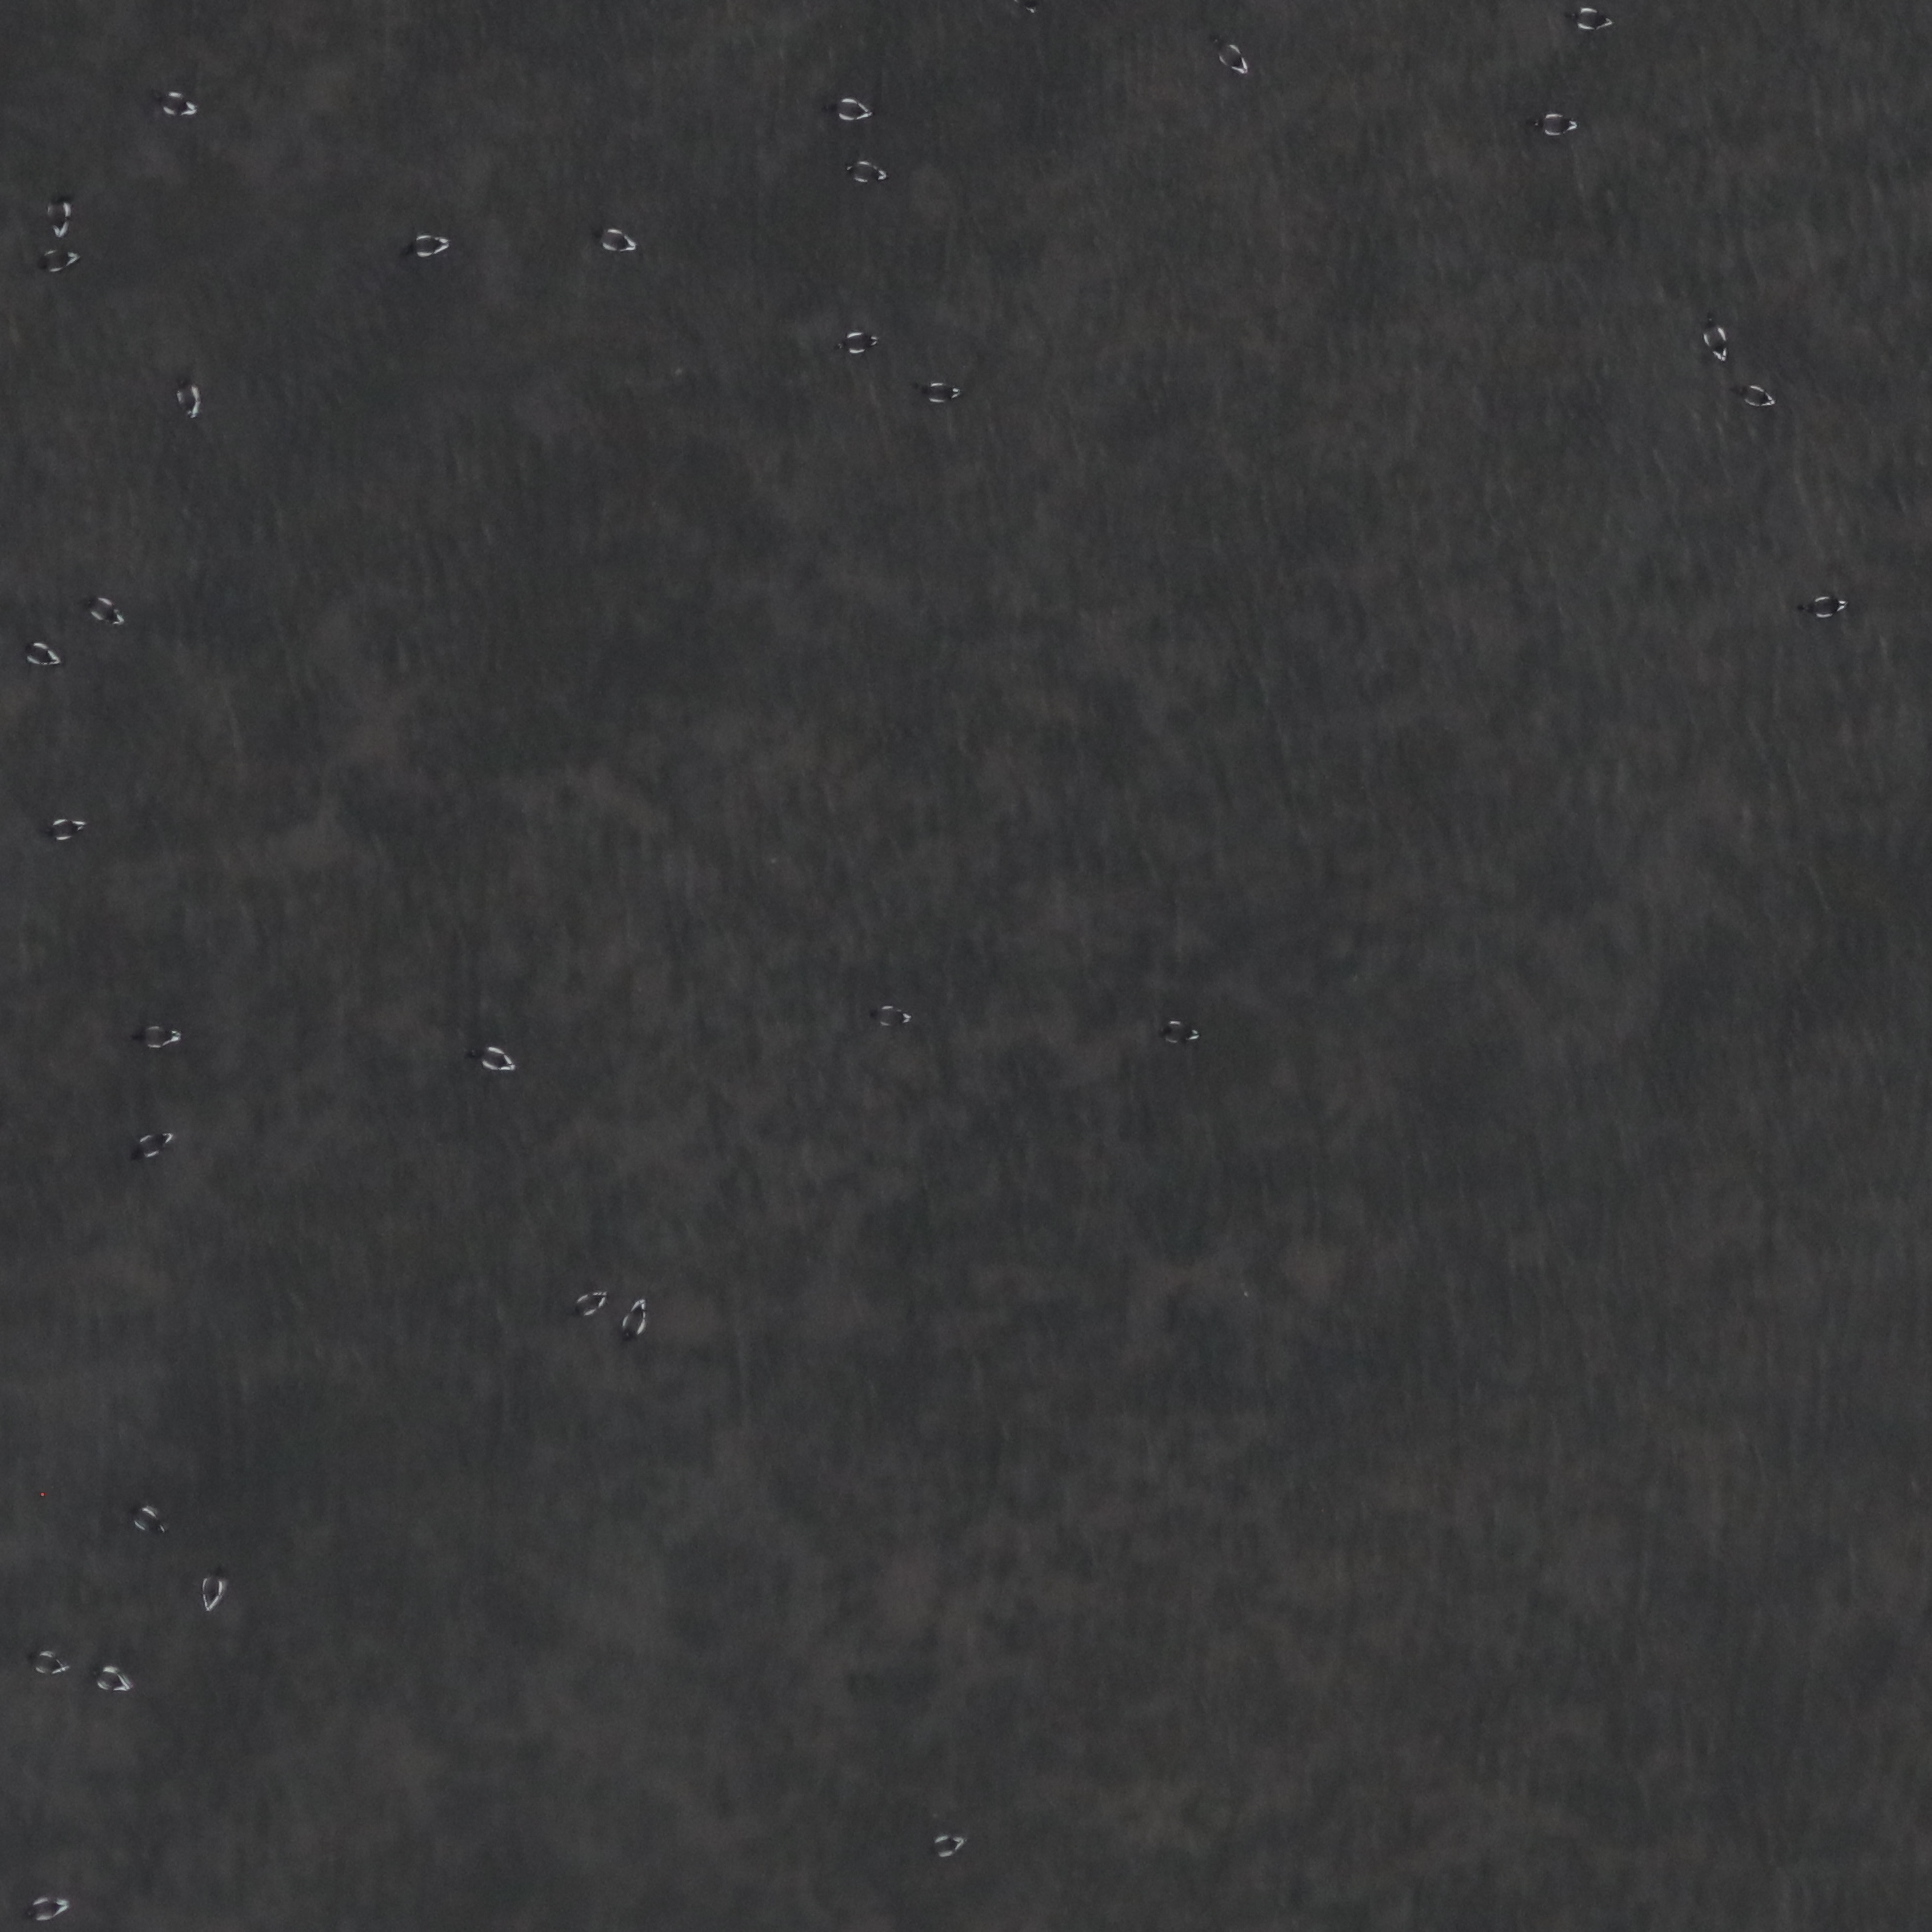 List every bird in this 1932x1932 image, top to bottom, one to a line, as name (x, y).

brant (1590, 19)
brant (1229, 56)
brant (175, 104)
brant (849, 110)
brant (1556, 125)
brant (864, 170)
brant (61, 216)
brant (615, 241)
brant (427, 247)
brant (67, 257)
brant (1715, 338)
brant (859, 341)
brant (941, 393)
brant (188, 396)
brant (1754, 396)
brant (1825, 606)
brant (105, 609)
brant (39, 656)
brant (65, 832)
brant (889, 1017)
brant (1178, 1032)
brant (157, 1037)
brant (494, 1059)
brant (153, 1142)
brant (591, 1305)
brant (634, 1322)
brant (152, 1516)
brant (212, 1590)
brant (45, 1662)
brant (110, 1679)
brant (943, 1847)
brant (46, 1908)